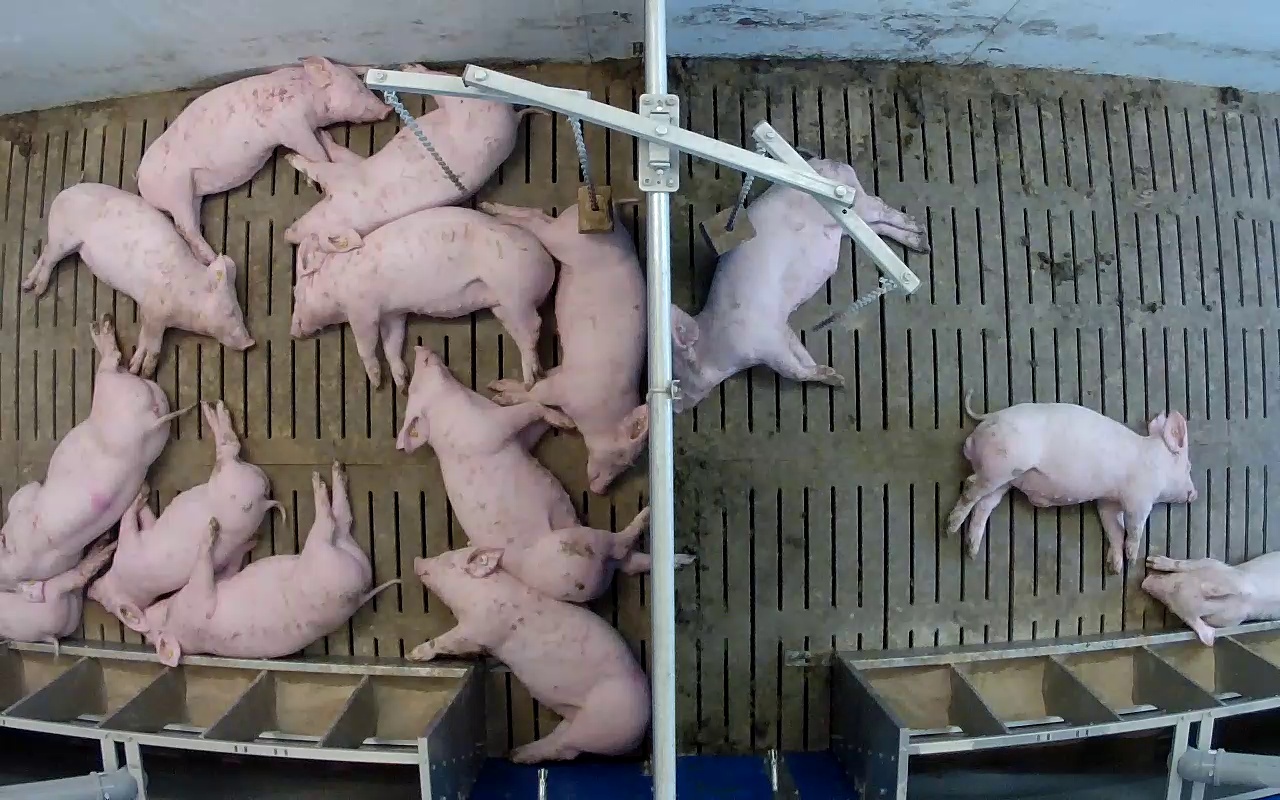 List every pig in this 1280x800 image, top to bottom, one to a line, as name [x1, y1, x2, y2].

pig [134, 56, 390, 265]
pig [283, 62, 553, 257]
pig [673, 155, 933, 414]
pig [24, 183, 258, 378]
pig [480, 194, 648, 496]
pig [289, 204, 559, 392]
pig [0, 311, 198, 602]
pig [390, 344, 698, 606]
pig [941, 388, 1200, 573]
pig [85, 398, 288, 636]
pig [142, 459, 405, 668]
pig [2, 532, 120, 658]
pig [408, 544, 651, 764]
pig [1138, 552, 1279, 645]